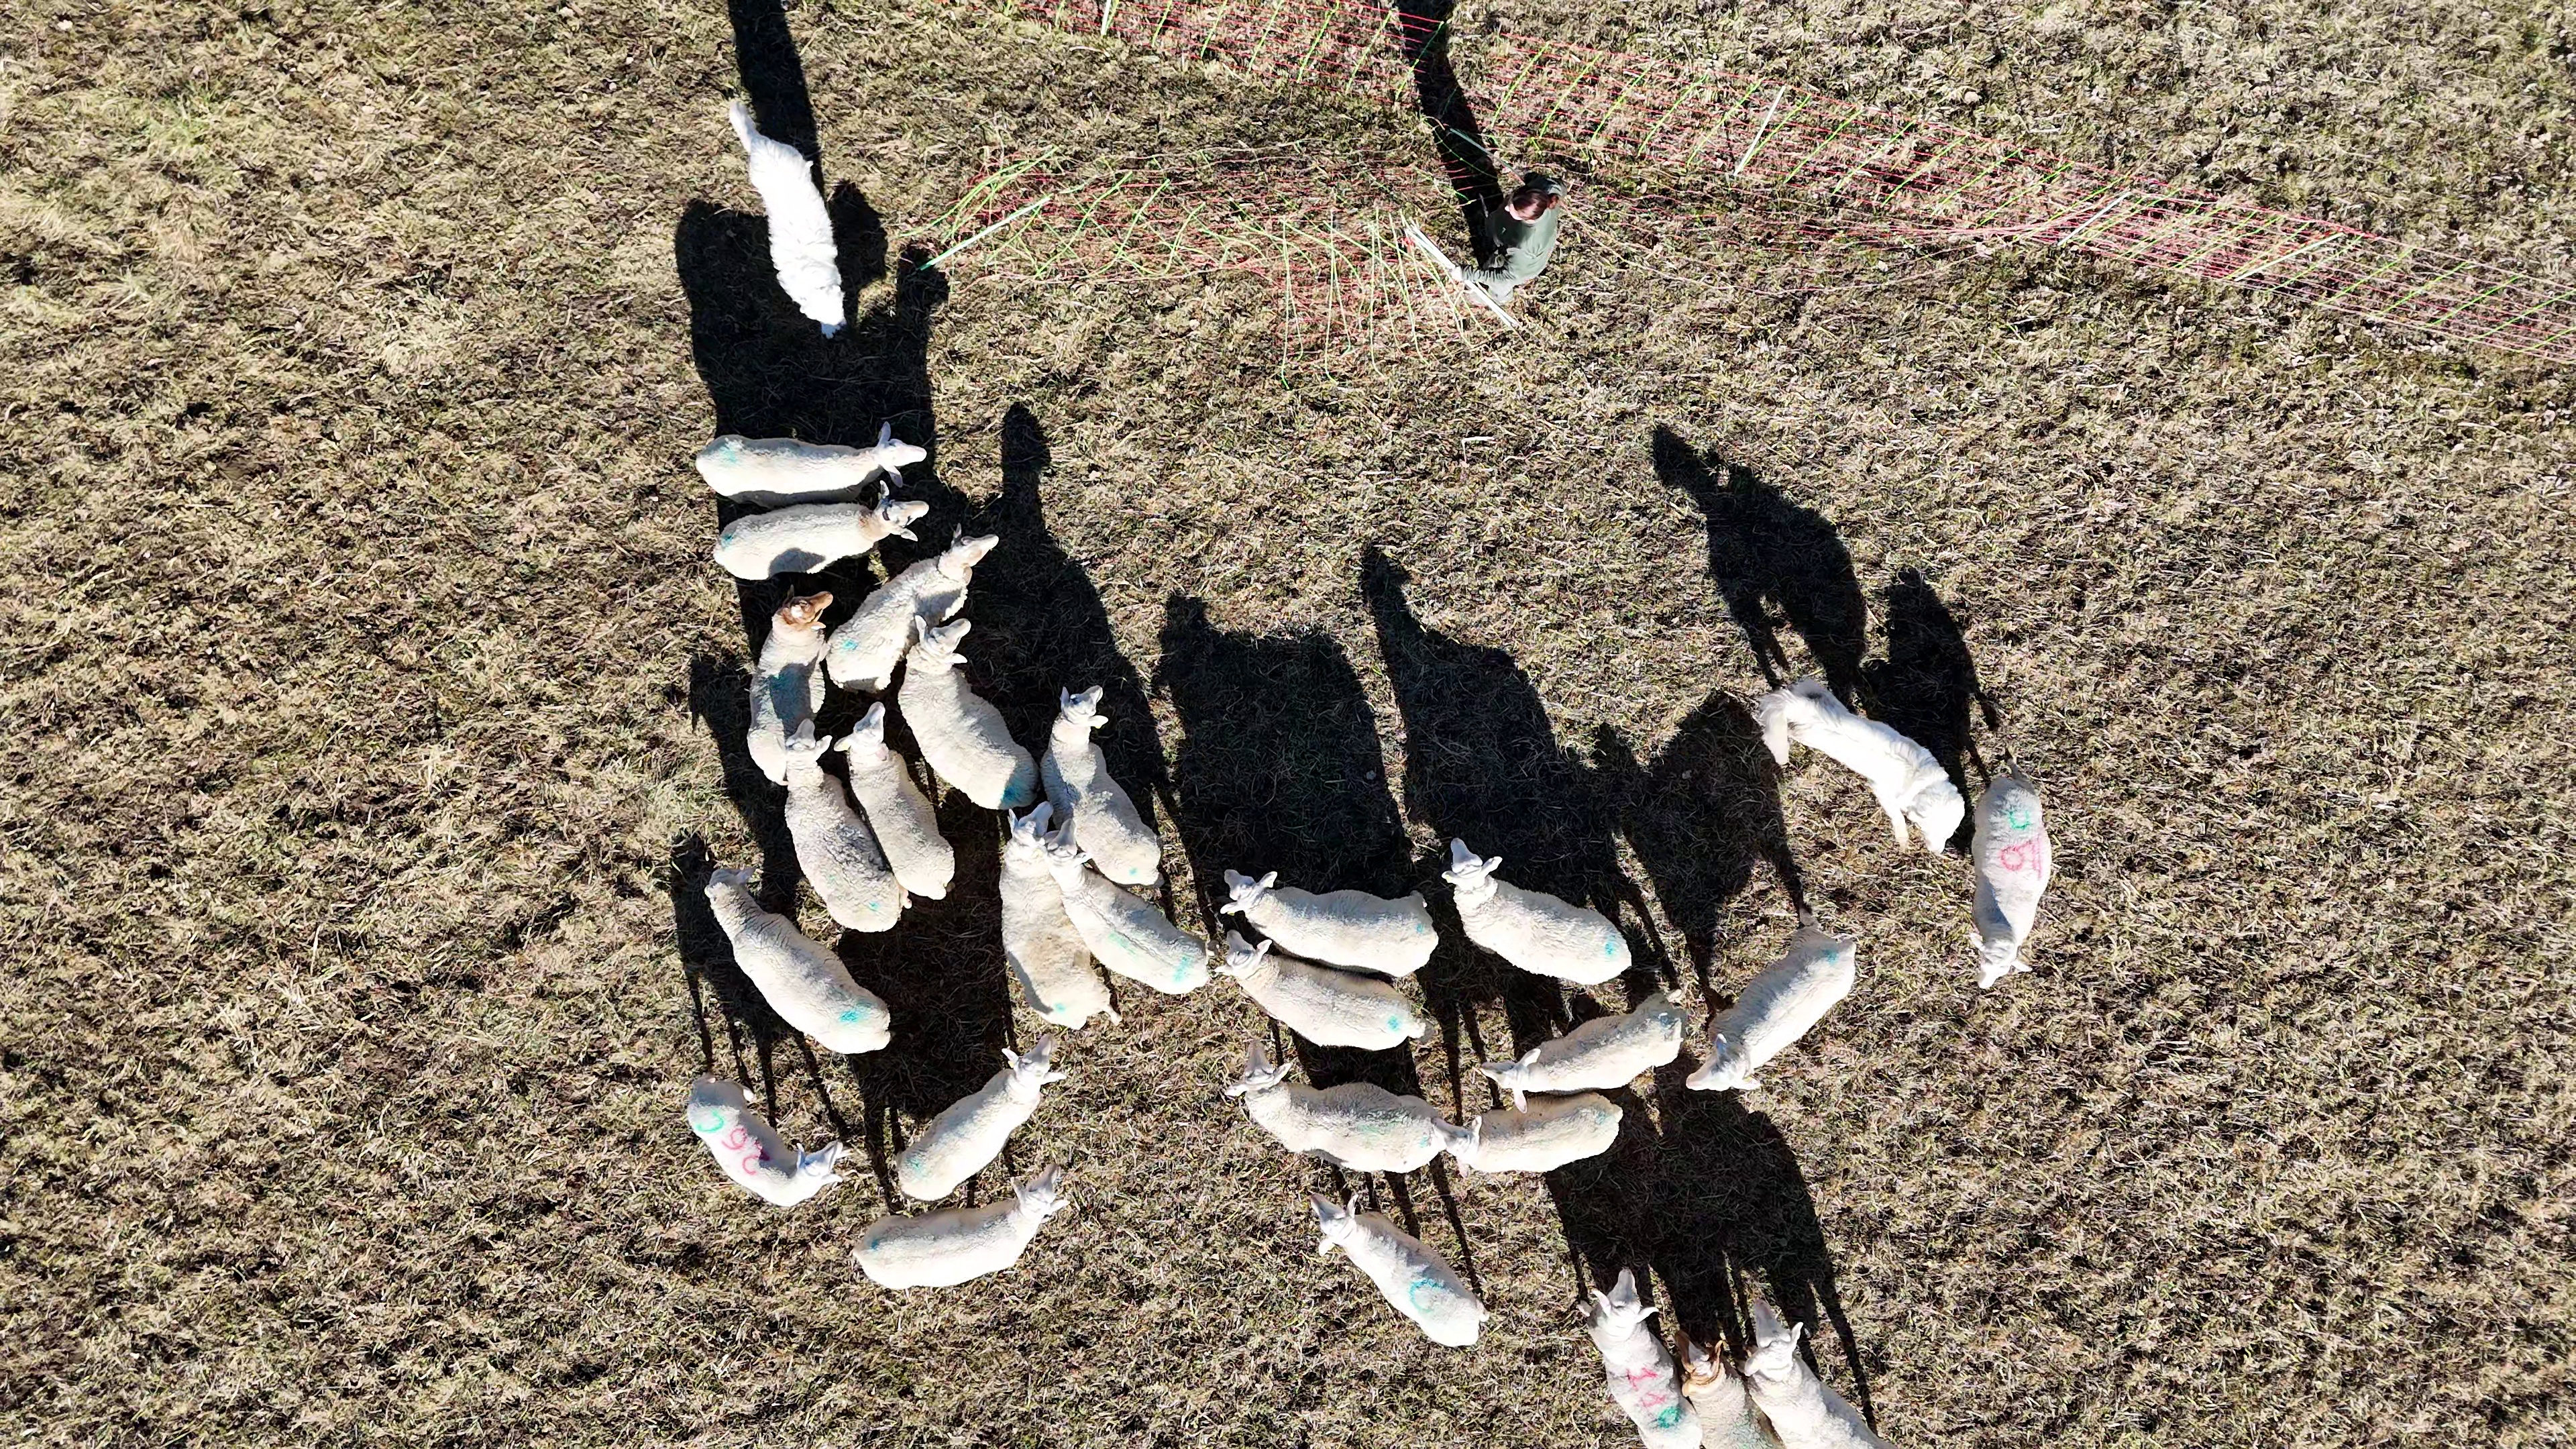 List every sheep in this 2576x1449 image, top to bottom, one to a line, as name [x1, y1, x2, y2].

sheep [696, 421, 926, 510]
sheep [713, 480, 928, 647]
sheep [826, 523, 999, 695]
sheep [745, 585, 834, 786]
sheep [898, 614, 1040, 810]
sheep [1040, 685, 1164, 890]
sheep [833, 701, 954, 900]
sheep [775, 718, 913, 933]
sheep [1968, 754, 2052, 986]
sheep [999, 801, 1124, 1030]
sheep [1035, 818, 1219, 994]
sheep [1442, 839, 1632, 985]
sheep [704, 864, 891, 1054]
sheep [1221, 869, 1438, 977]
sheep [1686, 905, 1856, 1091]
sheep [1214, 929, 1435, 1052]
sheep [1479, 989, 1688, 1113]
sheep [894, 1034, 1067, 1202]
sheep [1225, 1040, 1446, 1173]
sheep [687, 1072, 842, 1207]
sheep [1431, 1092, 1624, 1179]
sheep [853, 1164, 1070, 1290]
sheep [1310, 1192, 1490, 1347]
sheep [1576, 1269, 1703, 1449]
sheep [1722, 1299, 1899, 1449]
sheep [1674, 1330, 1785, 1449]